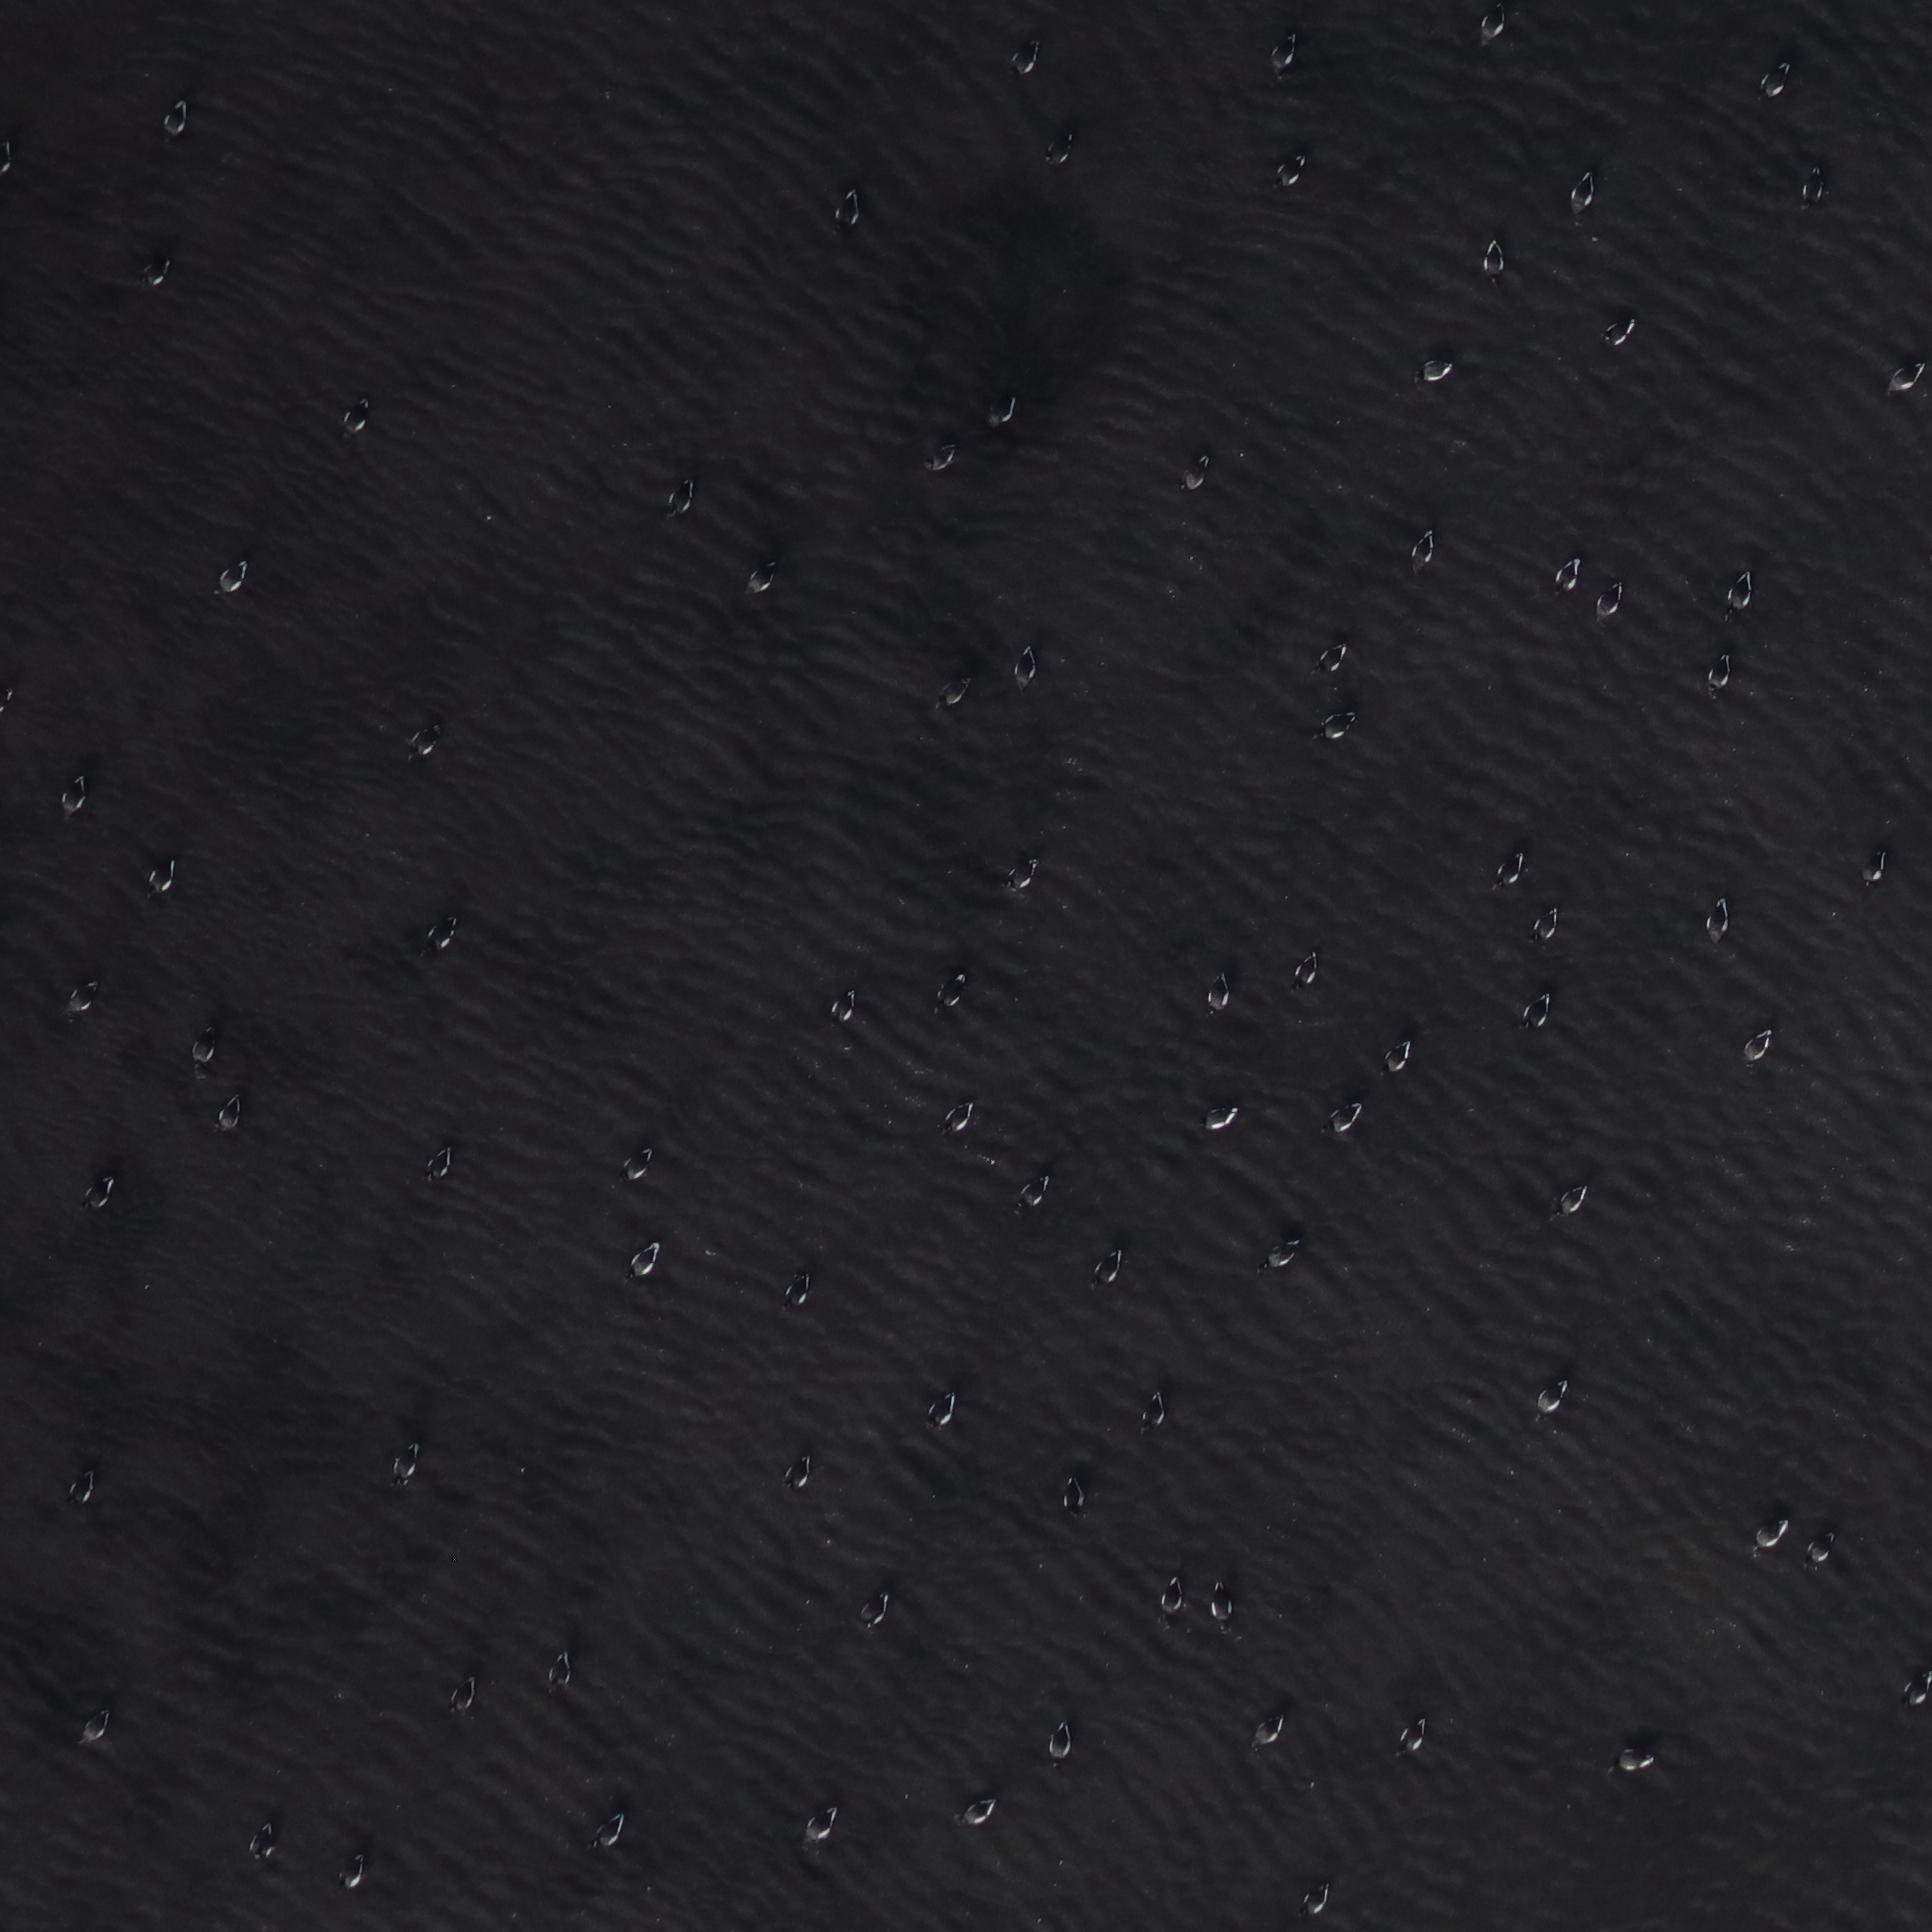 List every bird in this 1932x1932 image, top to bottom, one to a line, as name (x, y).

brant (1502, 25)
brant (1286, 46)
brant (1023, 63)
brant (1772, 83)
brant (175, 122)
brant (1063, 145)
brant (1289, 172)
brant (1813, 188)
brant (1583, 192)
brant (849, 208)
brant (1496, 262)
brant (153, 274)
brant (1619, 334)
brant (1435, 369)
brant (1903, 377)
brant (1010, 405)
brant (354, 417)
brant (939, 451)
brant (1196, 471)
brant (679, 498)
brant (1422, 553)
brant (1569, 577)
brant (231, 578)
brant (759, 579)
brant (1739, 594)
brant (1612, 595)
brant (1334, 657)
brant (1027, 667)
brant (1719, 675)
brant (957, 697)
brant (1335, 727)
brant (425, 742)
brant (72, 796)
brant (1511, 869)
brant (1875, 873)
brant (1020, 874)
brant (162, 878)
brant (1719, 921)
brant (1547, 925)
brant (446, 933)
brant (1305, 971)
brant (954, 996)
brant (1220, 997)
brant (82, 998)
brant (846, 1007)
brant (1539, 1011)
brant (1757, 1047)
brant (202, 1049)
brant (1398, 1057)
brant (1221, 1117)
brant (230, 1118)
brant (957, 1119)
brant (1343, 1119)
brant (441, 1164)
brant (639, 1166)
brant (1033, 1191)
brant (99, 1193)
brant (1571, 1198)
brant (1282, 1254)
brant (643, 1261)
brant (1107, 1270)
brant (798, 1289)
brant (1550, 1397)
brant (941, 1410)
brant (1155, 1410)
brant (404, 1464)
brant (799, 1471)
brant (82, 1488)
brant (1074, 1496)
brant (1769, 1537)
brant (1819, 1552)
brant (1170, 1601)
brant (1224, 1607)
brant (876, 1611)
brant (557, 1669)
brant (1917, 1688)
brant (461, 1700)
brant (95, 1729)
brant (1268, 1731)
brant (1411, 1739)
brant (1061, 1743)
brant (1634, 1760)
brant (977, 1811)
brant (820, 1826)
brant (609, 1829)
brant (264, 1843)
brant (354, 1870)
brant (1316, 1900)